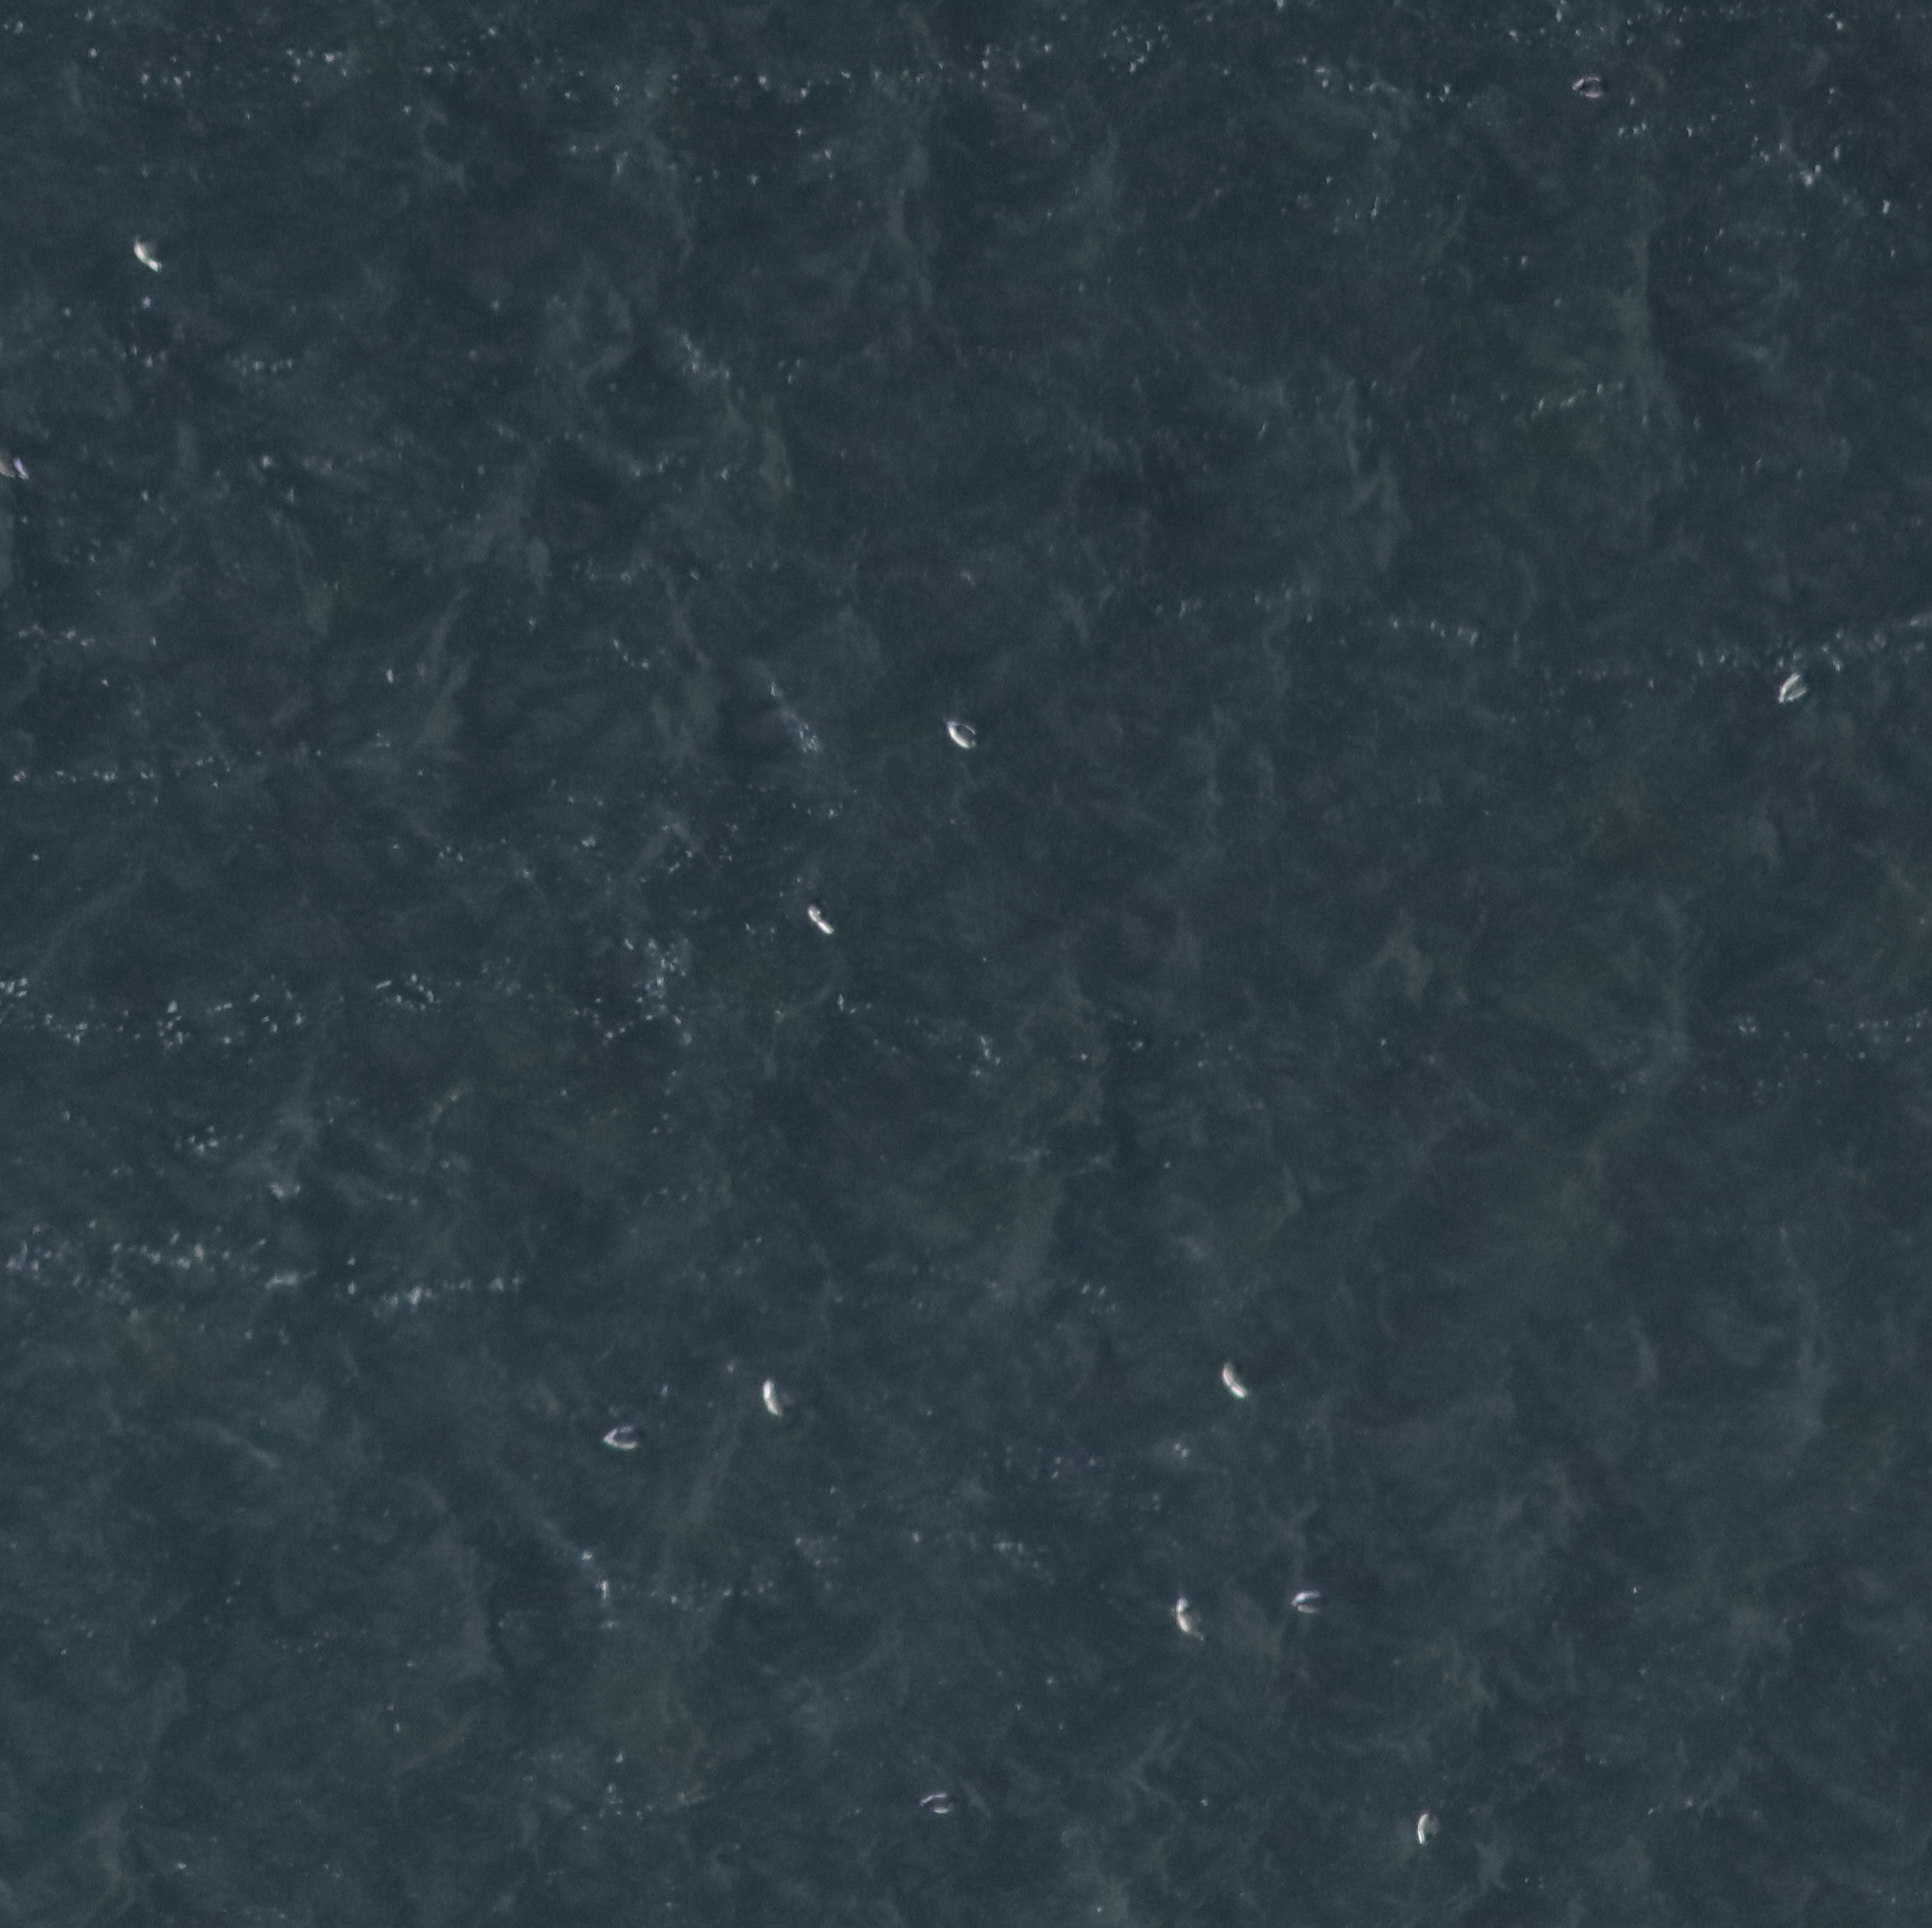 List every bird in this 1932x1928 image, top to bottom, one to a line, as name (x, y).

brant (1593, 87)
brant (149, 247)
brant (9, 463)
brant (1796, 685)
brant (963, 735)
brant (820, 911)
brant (1234, 1373)
brant (776, 1400)
brant (627, 1438)
brant (1307, 1602)
brant (1190, 1618)
brant (944, 1804)
brant (1427, 1825)